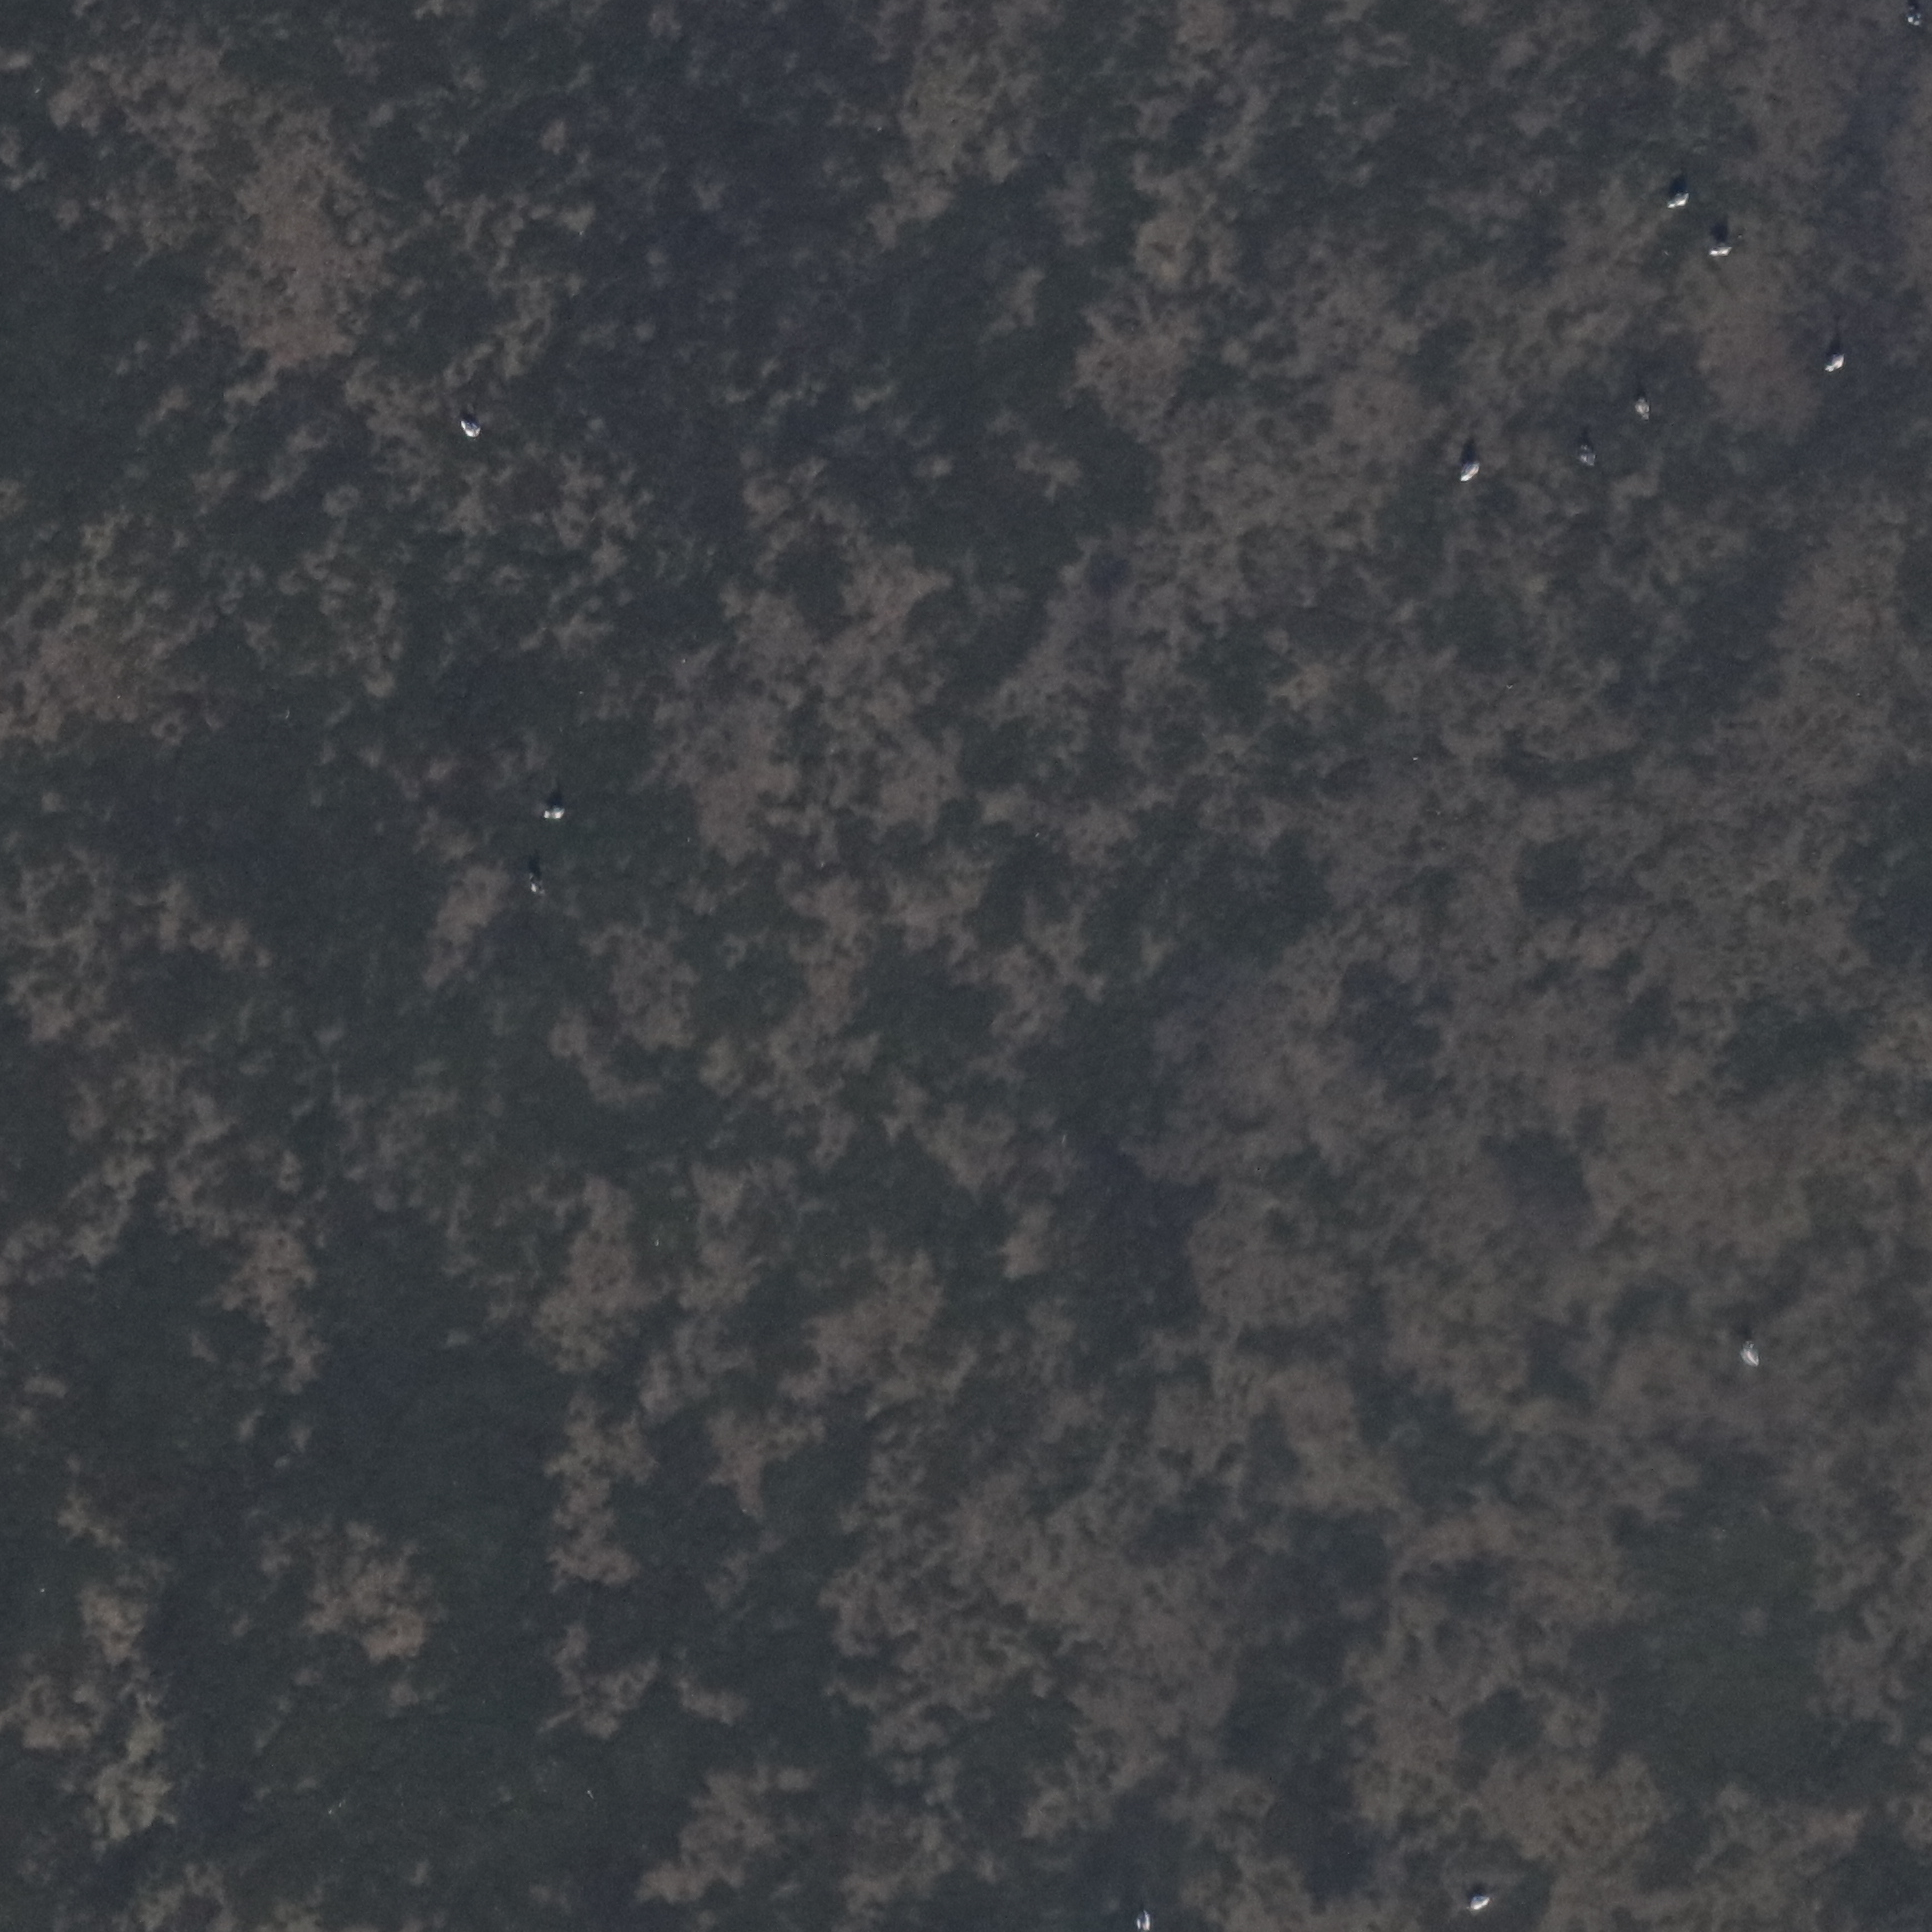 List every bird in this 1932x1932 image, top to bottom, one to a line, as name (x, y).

brant (1913, 13)
brant (1680, 199)
brant (1720, 249)
brant (1836, 364)
brant (1640, 405)
brant (470, 428)
brant (1586, 456)
brant (1469, 470)
brant (554, 810)
brant (535, 888)
brant (1756, 1354)
brant (1479, 1901)
brant (1144, 1922)